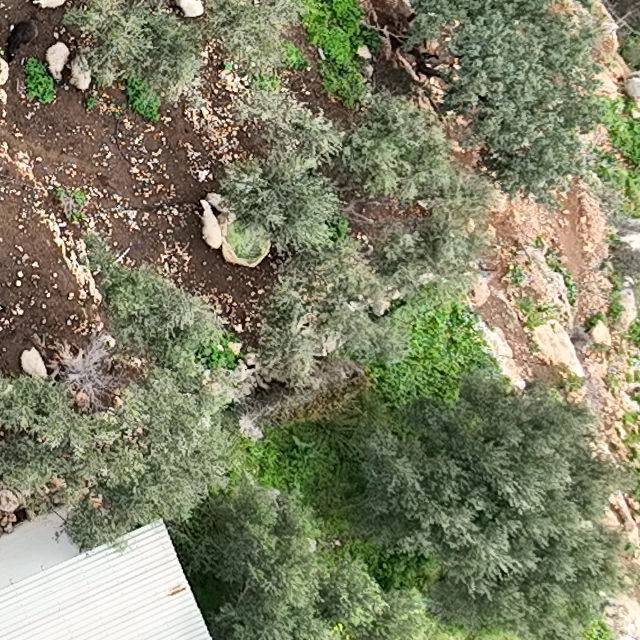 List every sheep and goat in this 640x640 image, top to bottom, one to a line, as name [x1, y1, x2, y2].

sheep [32, 0, 66, 10]
sheep [172, 0, 204, 18]
sheep [3, 18, 36, 62]
sheep [69, 39, 91, 90]
sheep [44, 40, 70, 85]
sheep [207, 190, 230, 215]
sheep [197, 198, 223, 252]
sheep [0, 275, 7, 313]
sheep [22, 345, 48, 380]